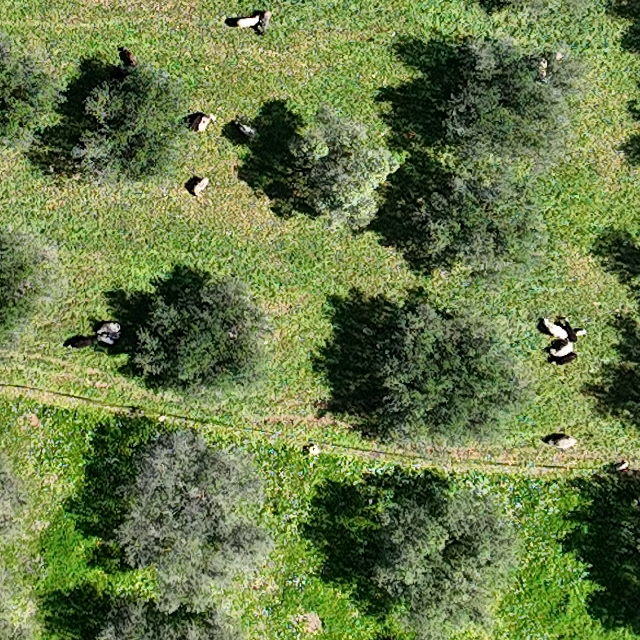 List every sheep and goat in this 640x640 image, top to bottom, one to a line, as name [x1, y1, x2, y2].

sheep [260, 12, 272, 35]
sheep [237, 15, 259, 29]
sheep [125, 49, 138, 66]
sheep [196, 115, 215, 133]
sheep [235, 121, 256, 138]
sheep [193, 178, 208, 195]
sheep [557, 315, 577, 342]
sheep [544, 318, 568, 339]
sheep [94, 322, 120, 334]
sheep [98, 335, 113, 344]
sheep [62, 337, 91, 346]
sheep [551, 342, 572, 357]
sheep [548, 352, 577, 365]
sheep [548, 436, 577, 450]